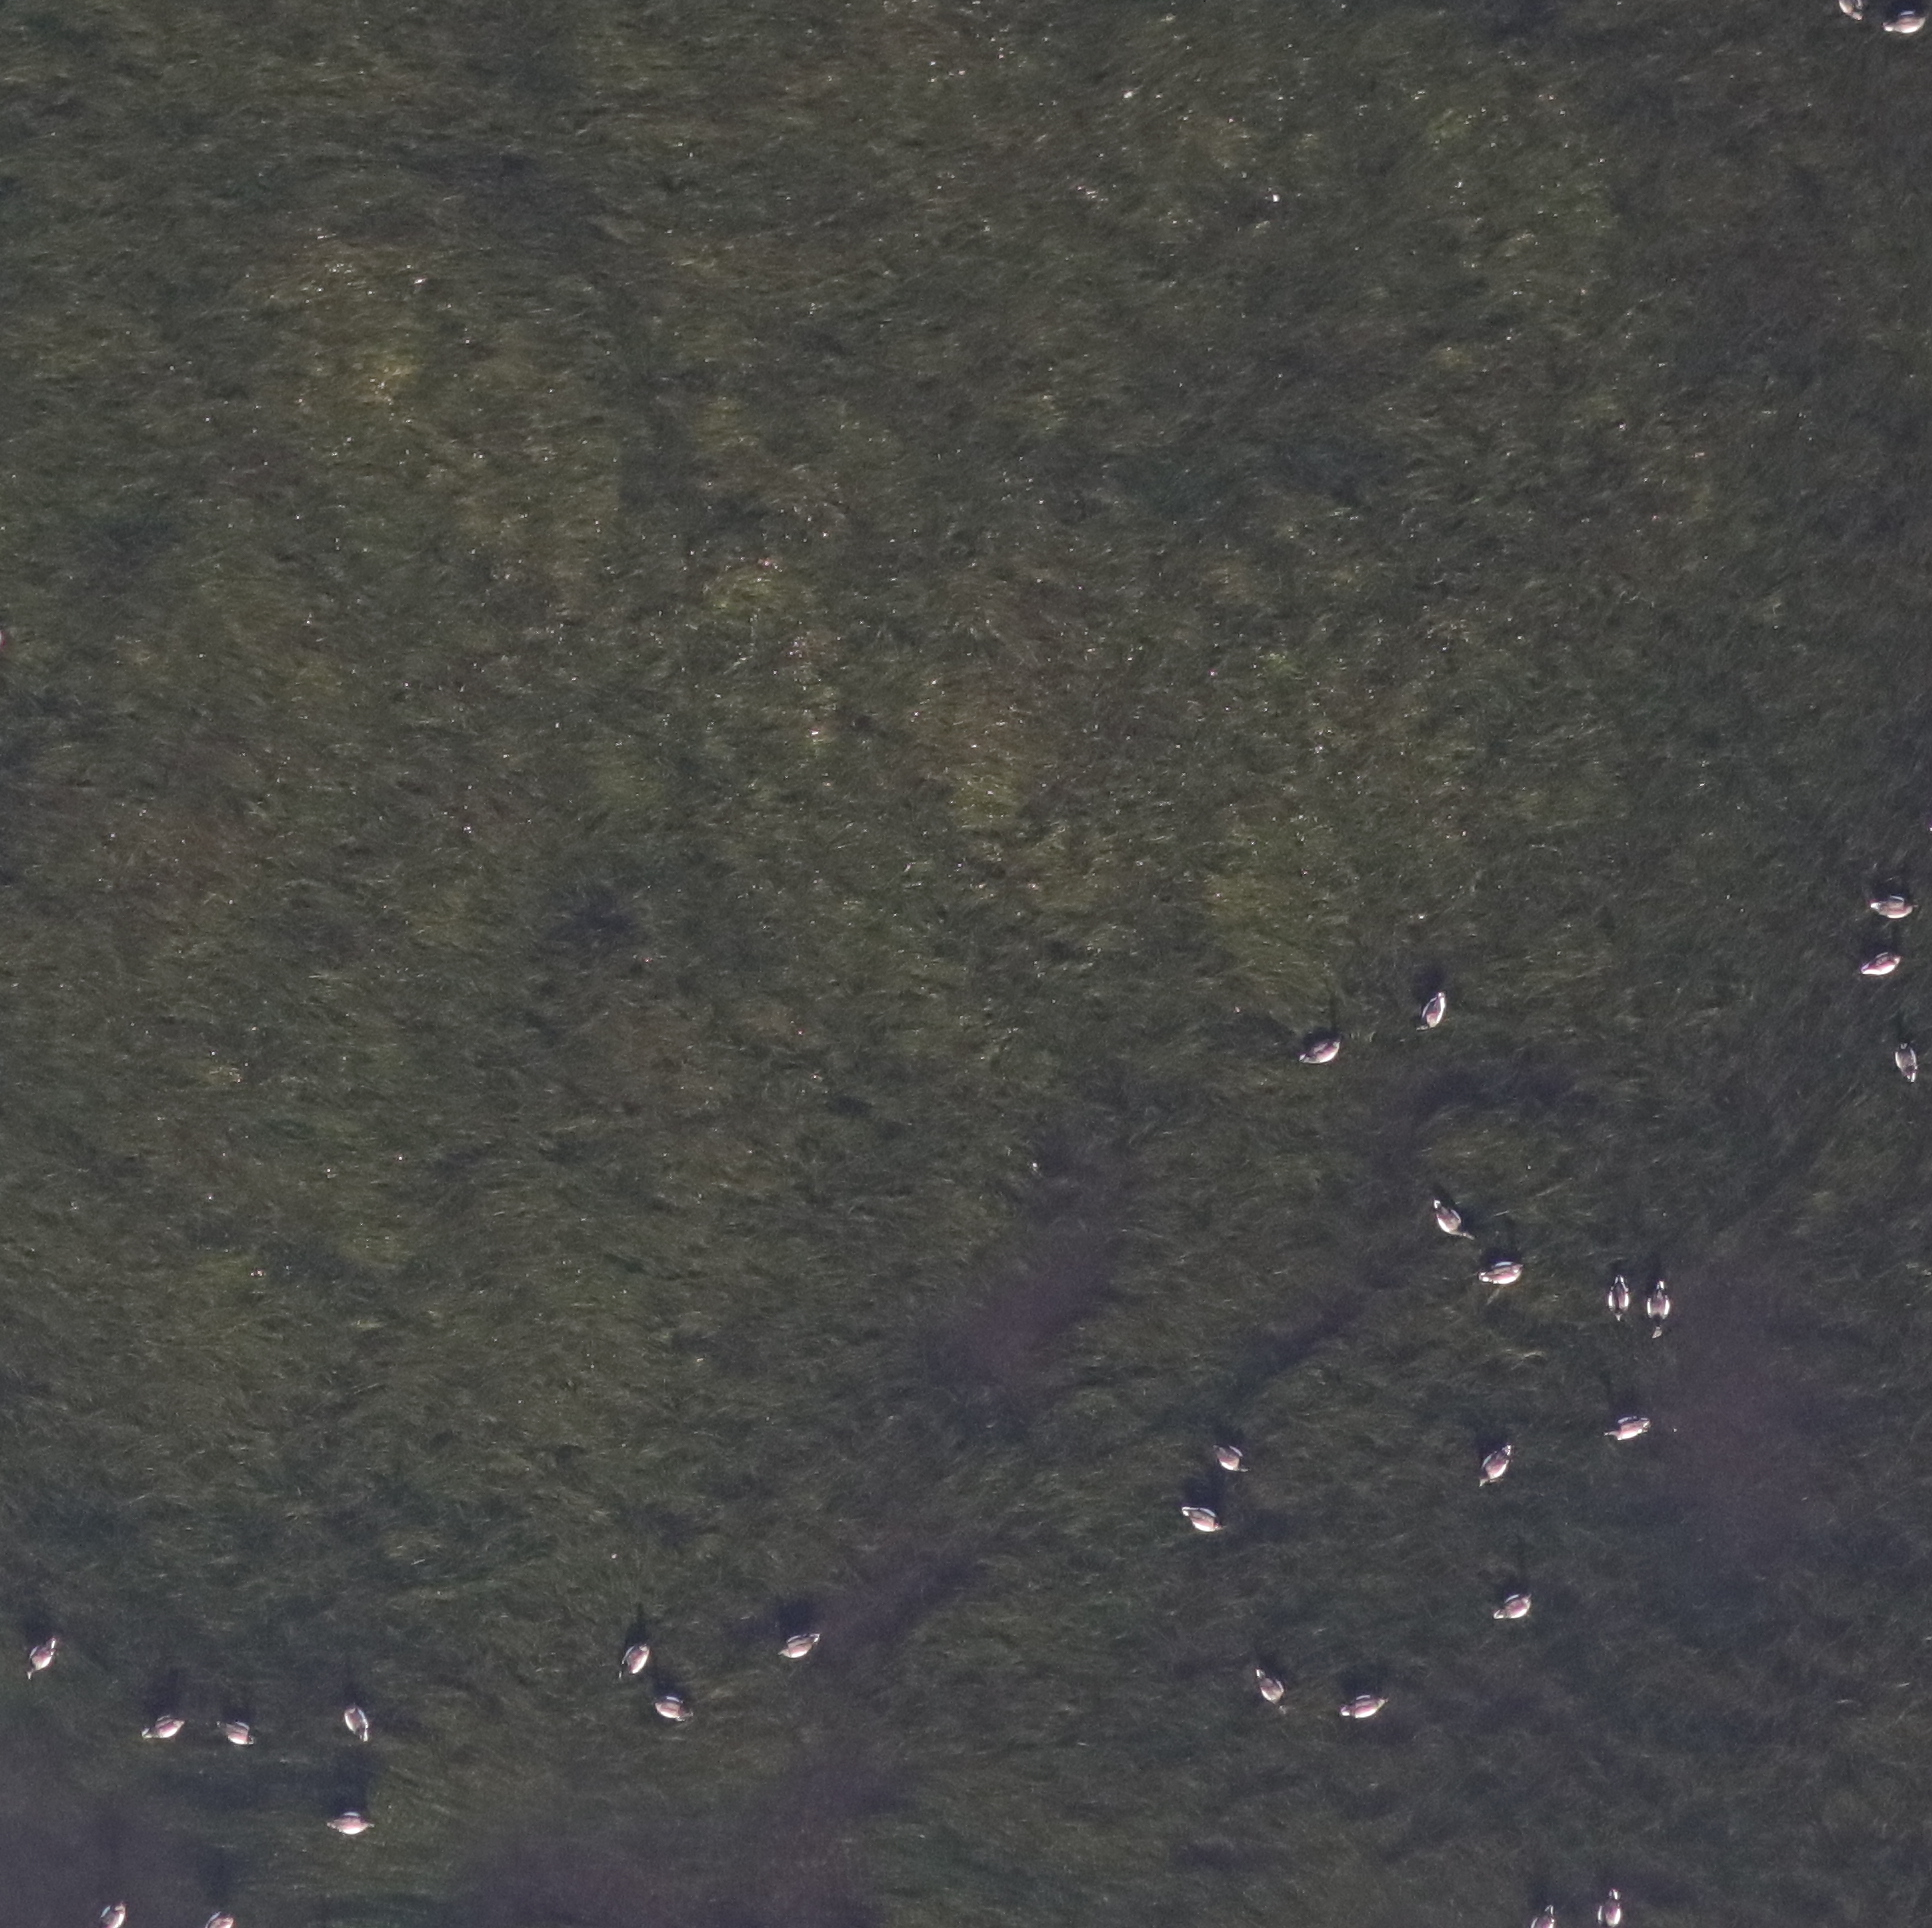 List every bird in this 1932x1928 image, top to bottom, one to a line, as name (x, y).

brant (1850, 0)
brant (1905, 21)
brant (1894, 907)
brant (1884, 965)
brant (1431, 1012)
brant (1320, 1049)
brant (1906, 1060)
brant (1449, 1219)
brant (1500, 1274)
brant (1616, 1295)
brant (1658, 1309)
brant (1628, 1428)
brant (1230, 1457)
brant (1495, 1465)
brant (1201, 1517)
brant (1514, 1607)
brant (799, 1644)
brant (40, 1656)
brant (634, 1657)
brant (1270, 1687)
brant (1363, 1706)
brant (672, 1710)
brant (356, 1722)
brant (165, 1729)
brant (237, 1734)
brant (349, 1823)
brant (1611, 1913)
brant (115, 1918)
brant (1542, 1922)
brant (221, 1925)